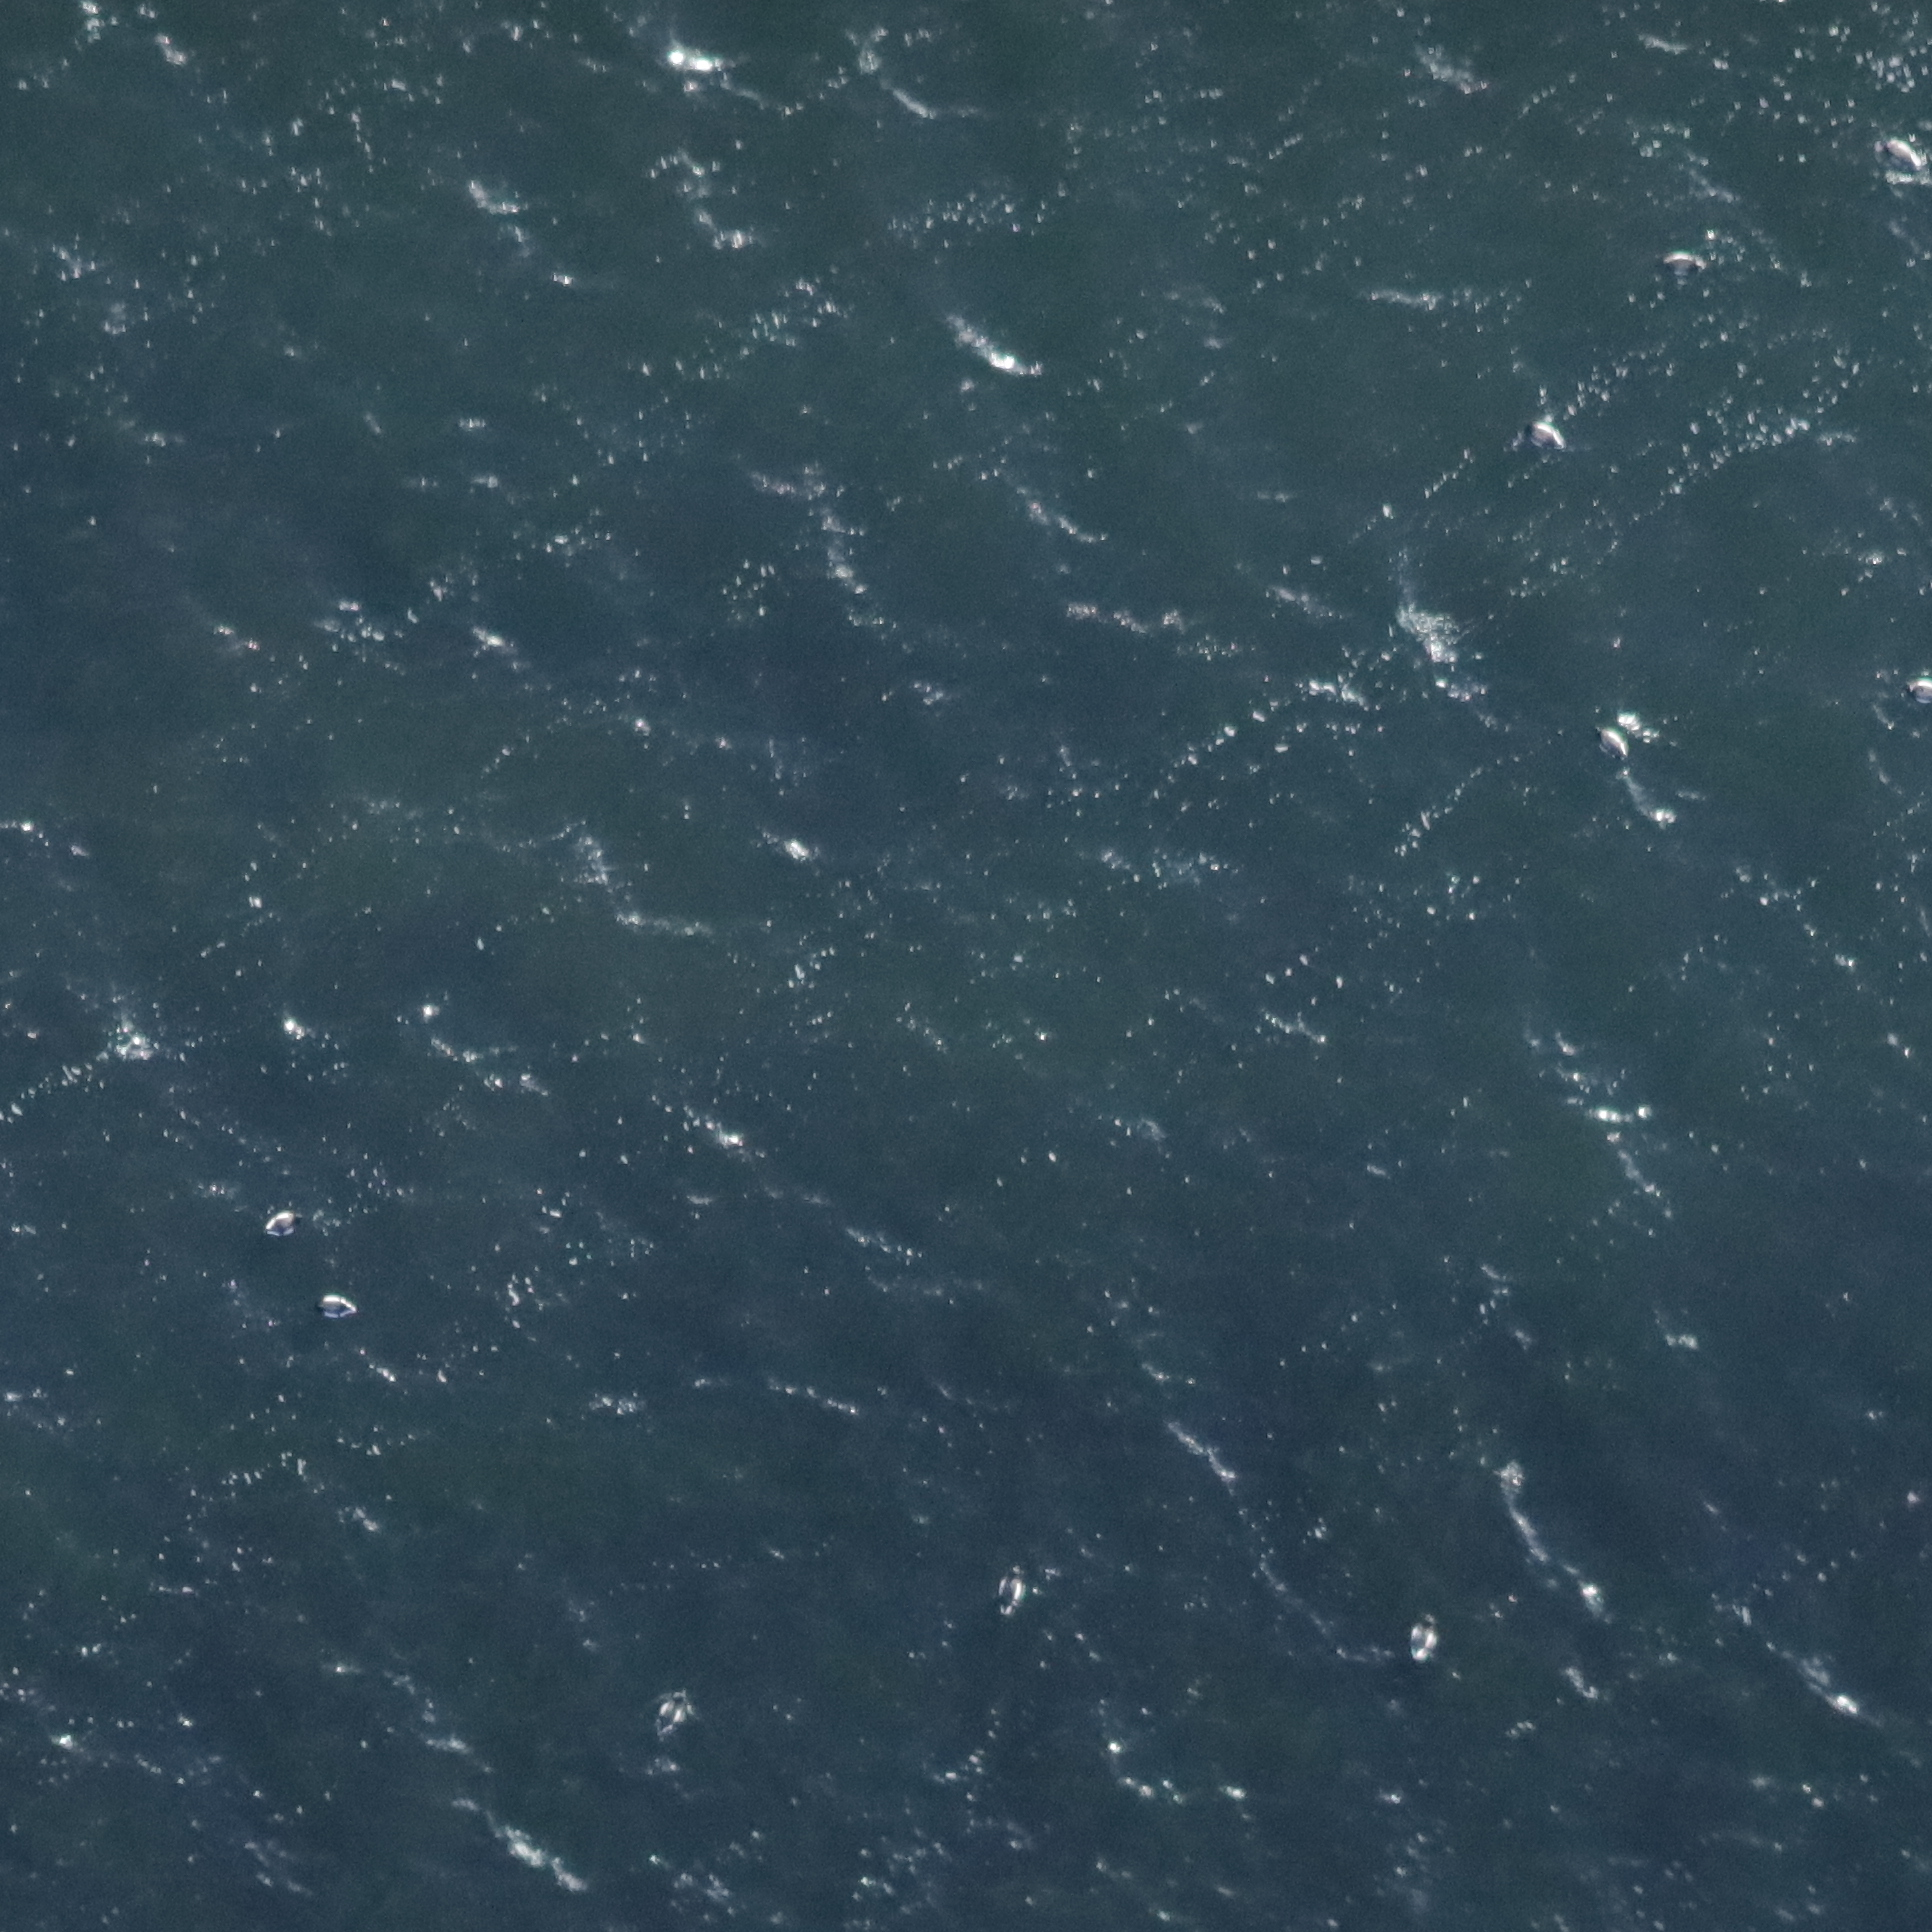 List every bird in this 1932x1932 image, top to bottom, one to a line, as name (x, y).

brant (1902, 158)
brant (1678, 264)
brant (1541, 434)
brant (1928, 693)
brant (1614, 742)
brant (282, 1220)
brant (335, 1305)
brant (1010, 1590)
brant (1420, 1638)
brant (673, 1709)